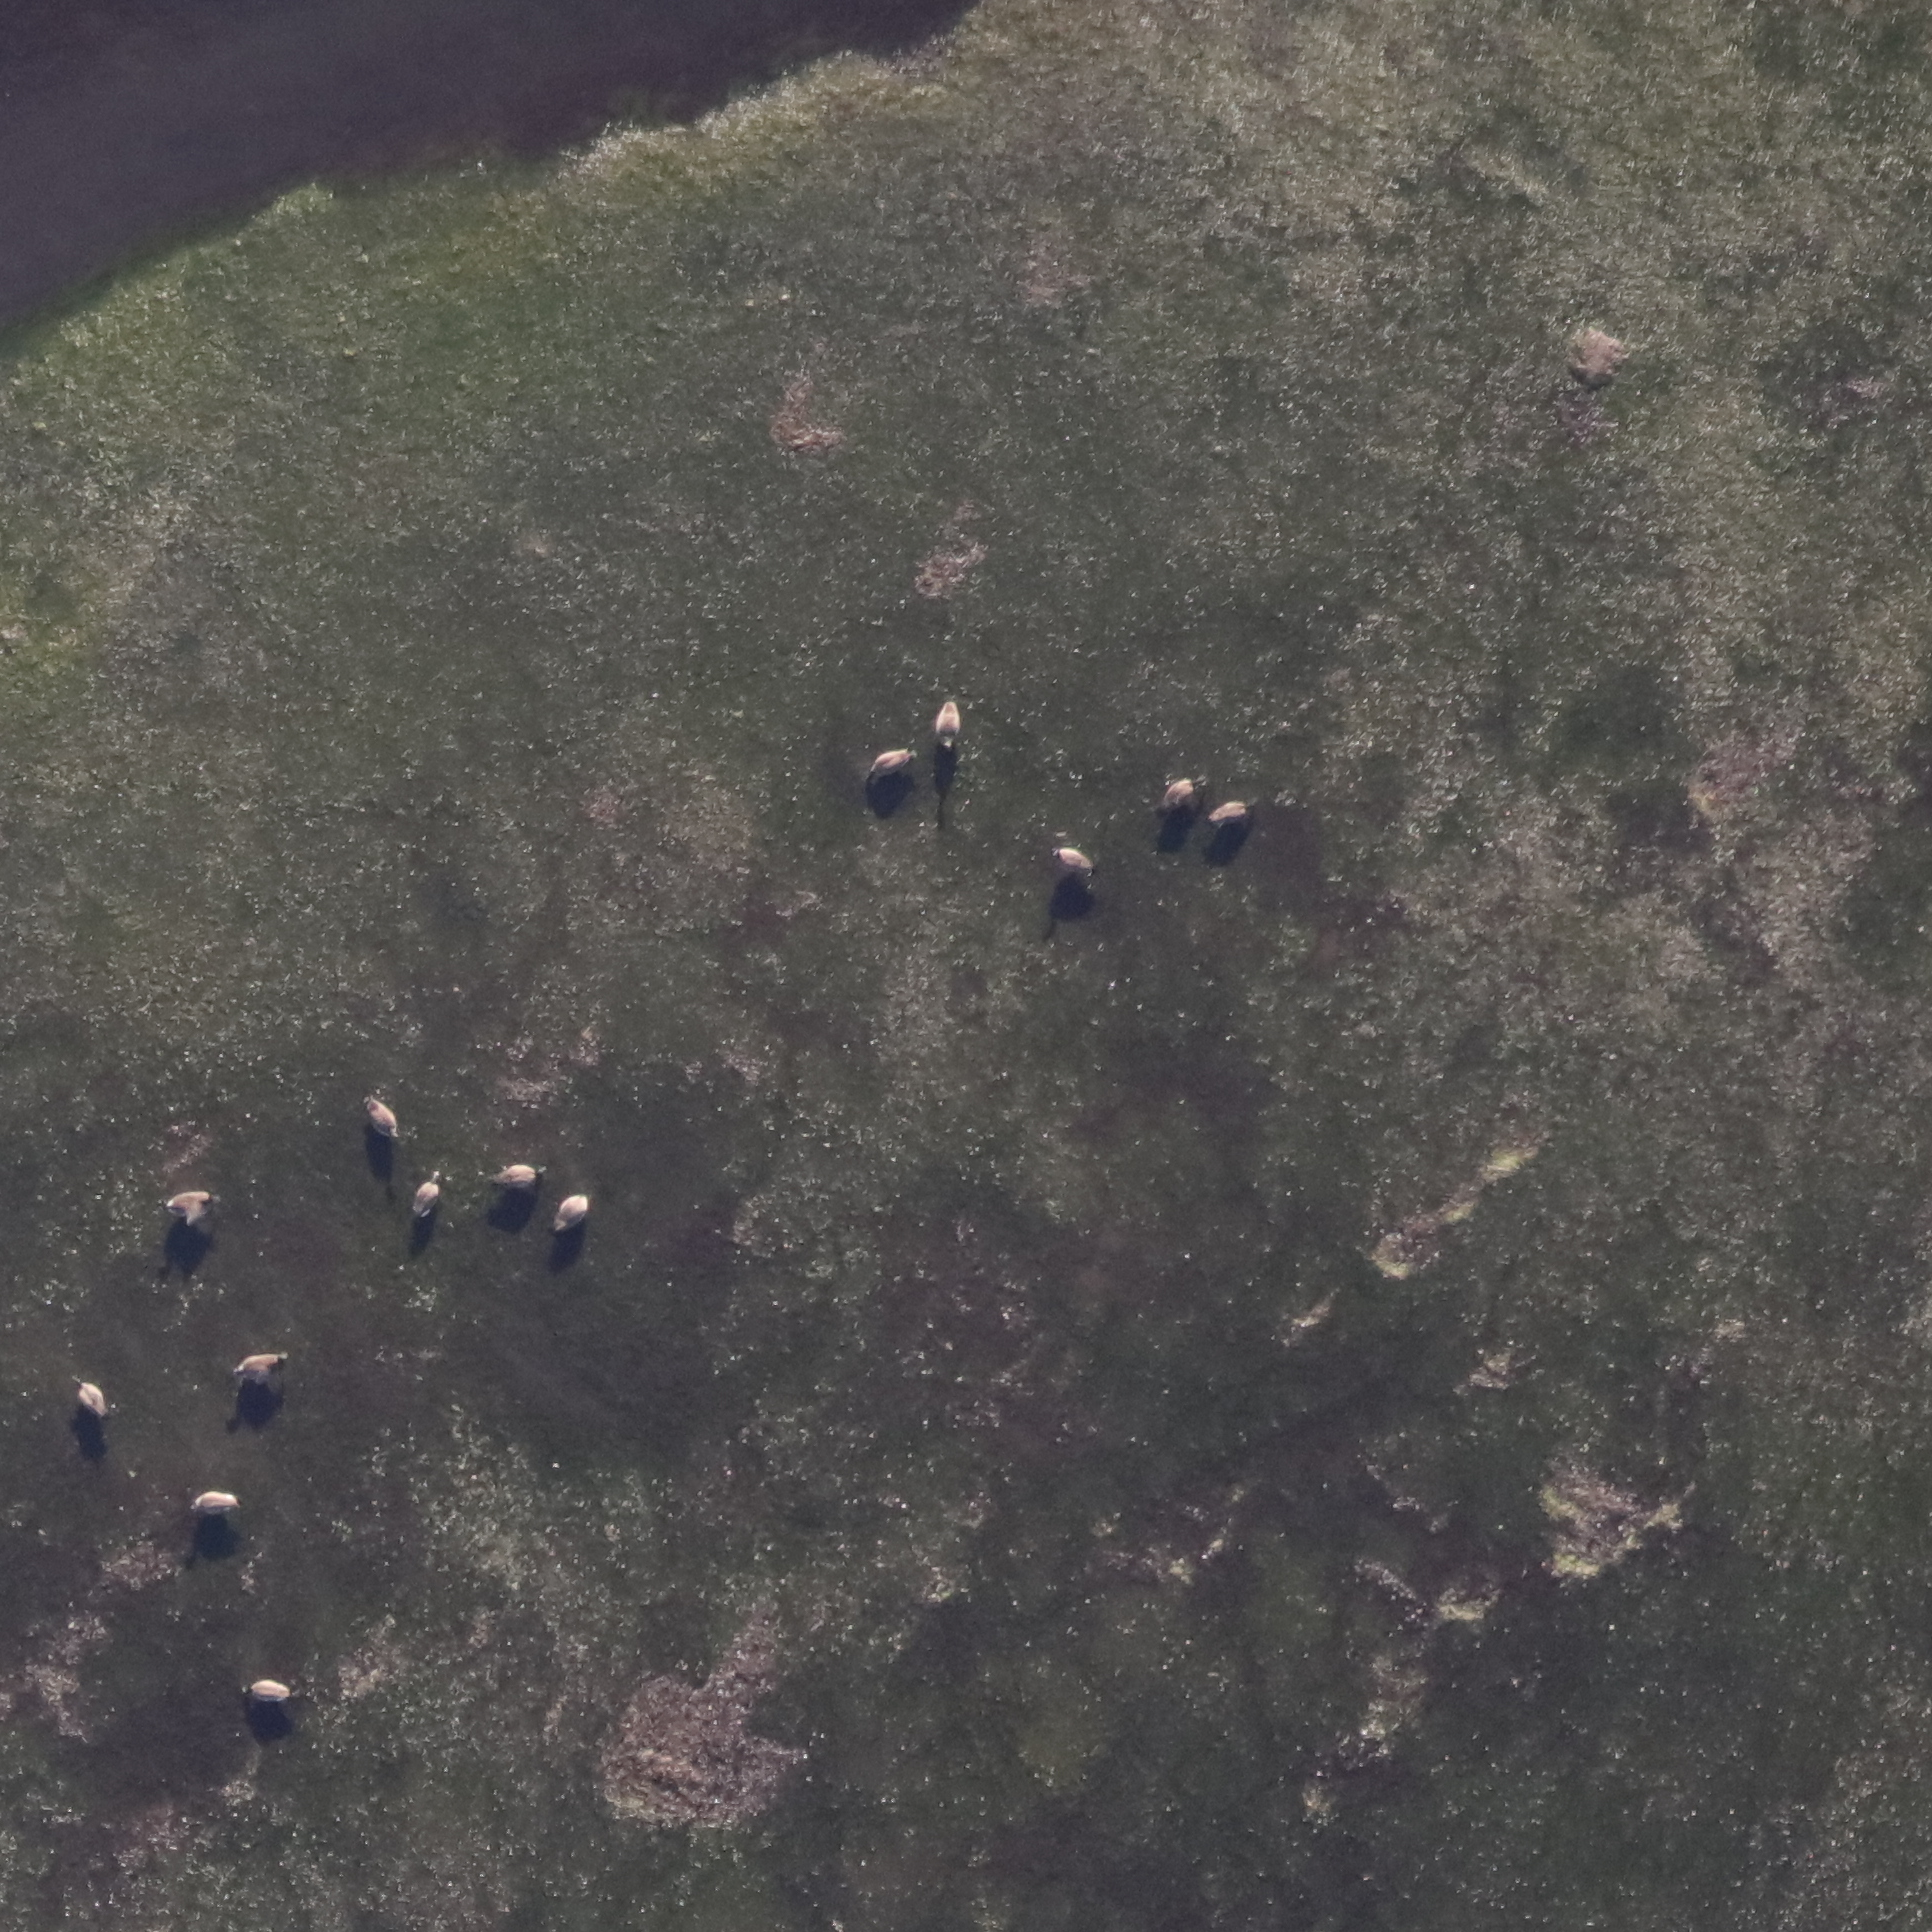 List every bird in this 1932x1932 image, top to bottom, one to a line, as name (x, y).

Canada goose (950, 723)
Canada goose (891, 762)
Canada goose (1177, 793)
Canada goose (1230, 812)
Canada goose (1074, 864)
Canada goose (381, 1117)
Canada goose (517, 1176)
Canada goose (426, 1194)
Canada goose (192, 1208)
Canada goose (572, 1212)
Canada goose (258, 1369)
Canada goose (94, 1400)
Canada goose (215, 1503)
Canada goose (269, 1690)